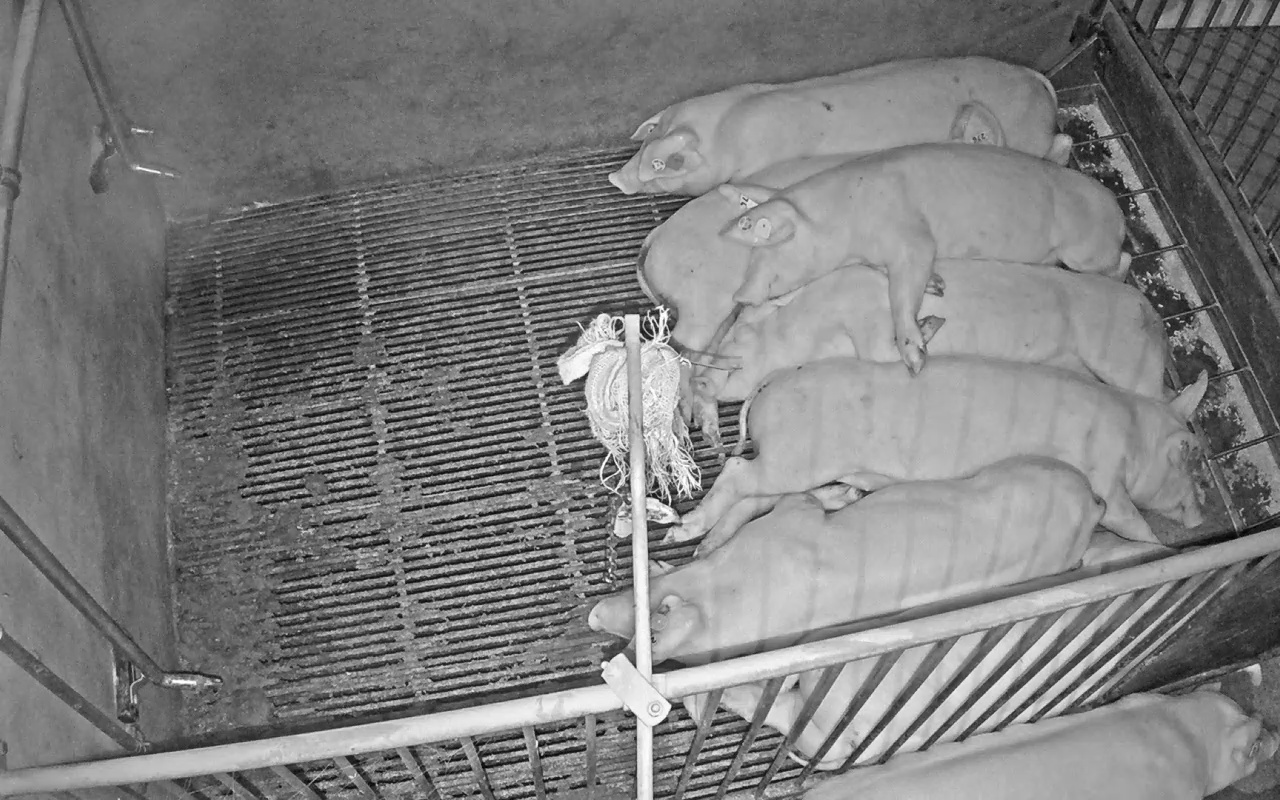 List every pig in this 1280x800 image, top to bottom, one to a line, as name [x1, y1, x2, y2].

pig [607, 55, 1074, 200]
pig [638, 102, 1010, 460]
pig [716, 141, 1133, 380]
pig [690, 260, 1178, 406]
pig [661, 356, 1210, 561]
pig [586, 456, 1106, 727]
pig [719, 532, 1262, 772]
pig [798, 681, 1277, 799]